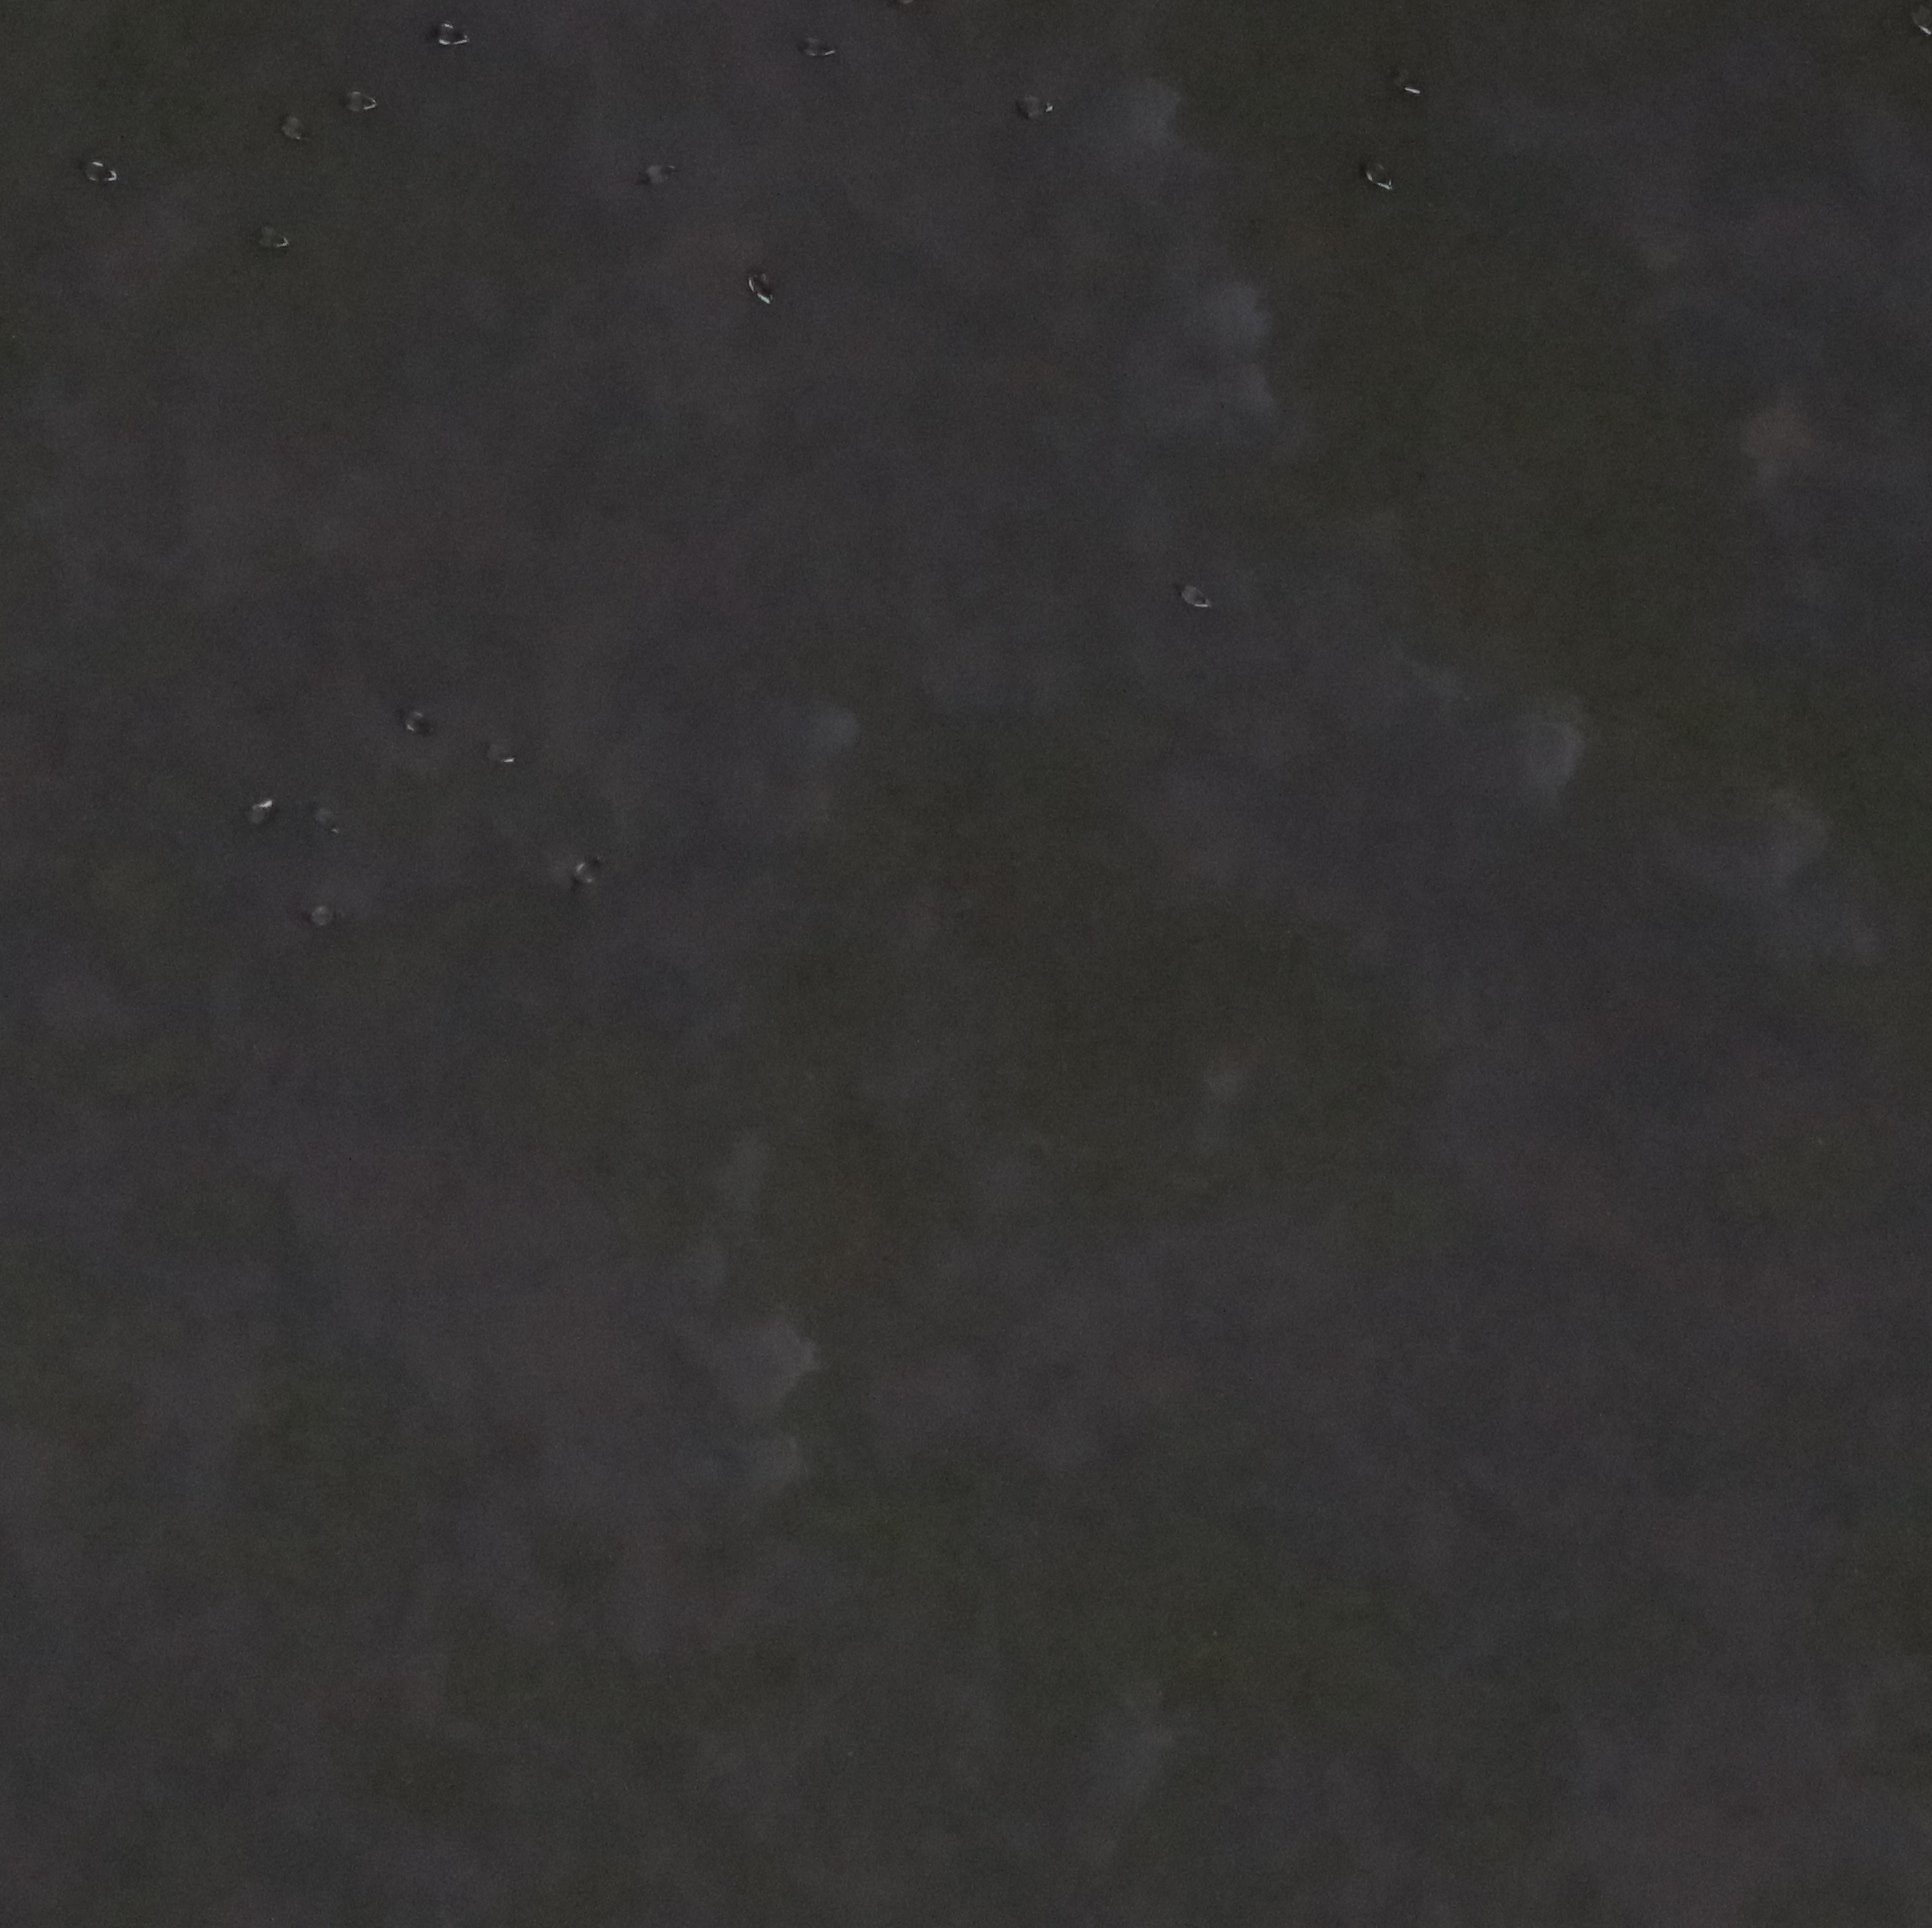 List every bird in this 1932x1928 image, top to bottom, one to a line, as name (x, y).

brant (1924, 20)
brant (451, 36)
brant (816, 47)
brant (1404, 79)
brant (355, 99)
brant (1033, 106)
brant (295, 125)
brant (98, 172)
brant (658, 173)
brant (1377, 173)
brant (269, 238)
brant (759, 283)
brant (1194, 595)
brant (416, 718)
brant (496, 752)
brant (255, 811)
brant (328, 818)
brant (585, 873)
brant (319, 913)